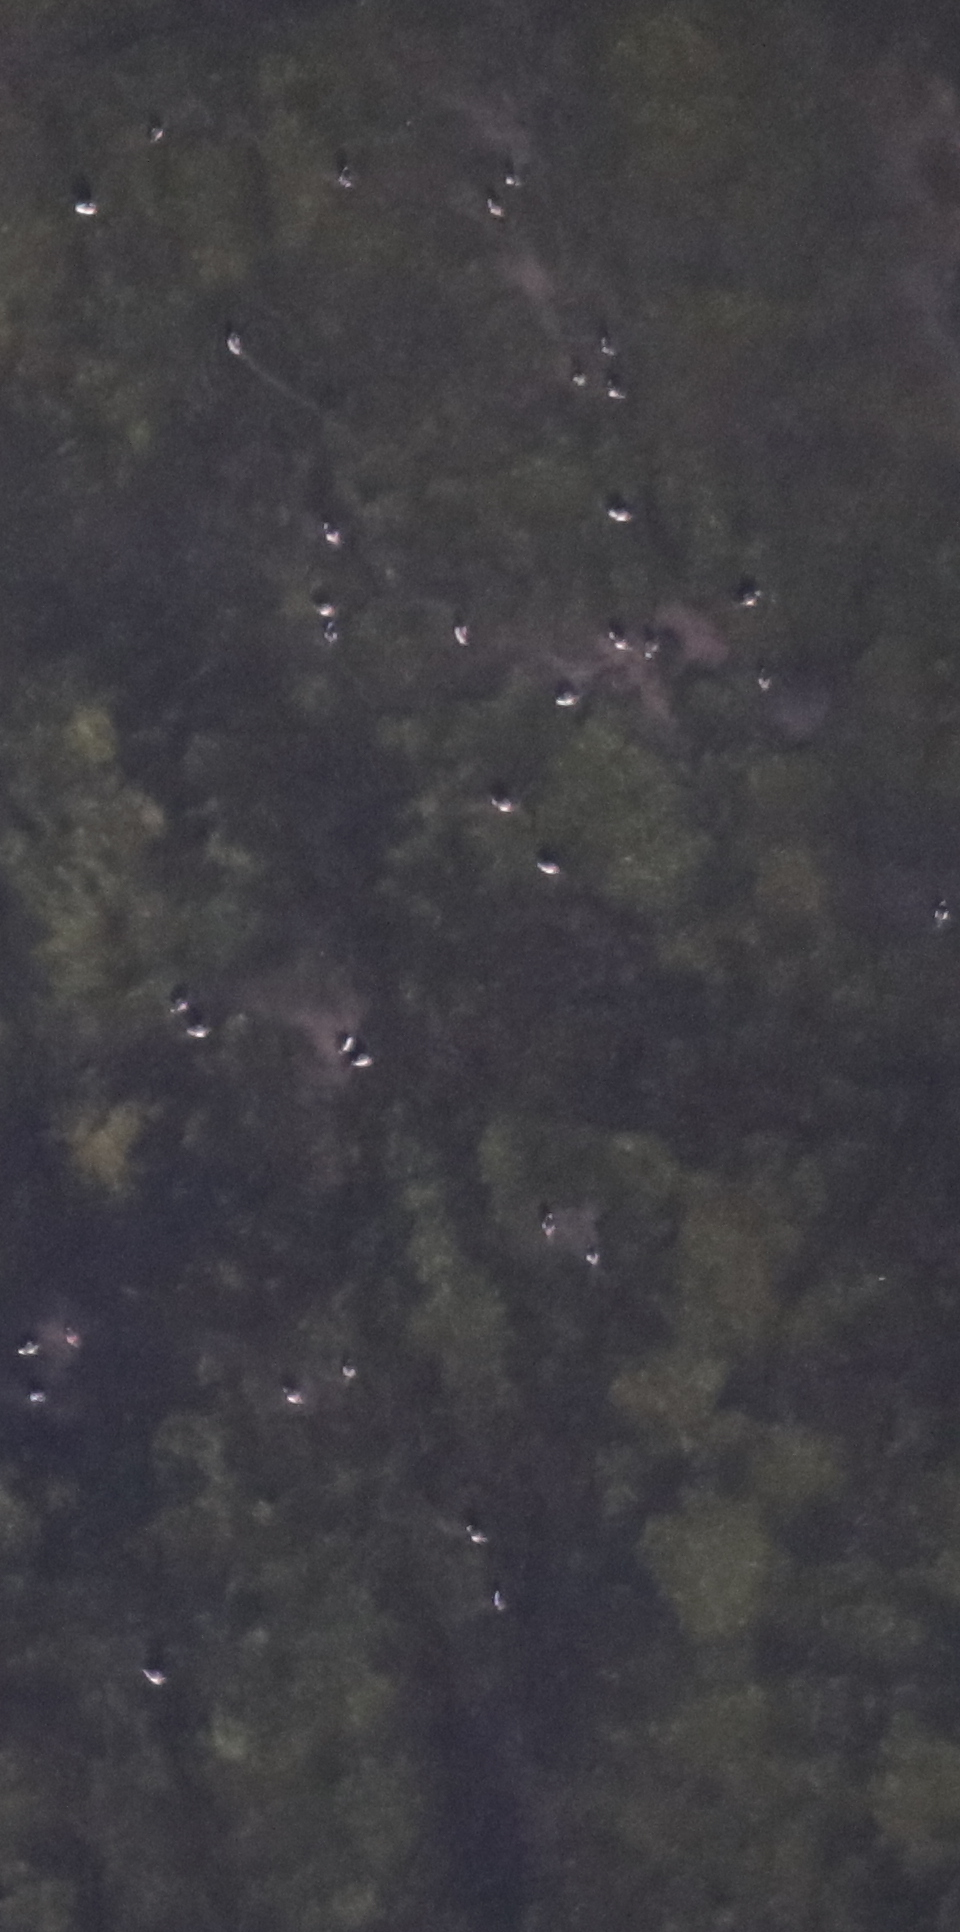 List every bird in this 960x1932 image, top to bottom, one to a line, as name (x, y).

brant (161, 120)
brant (353, 172)
brant (519, 177)
brant (498, 207)
brant (79, 220)
brant (241, 345)
brant (606, 345)
brant (578, 374)
brant (618, 387)
brant (620, 519)
brant (339, 531)
brant (749, 597)
brant (322, 608)
brant (333, 633)
brant (459, 637)
brant (648, 638)
brant (617, 644)
brant (762, 676)
brant (567, 698)
brant (501, 801)
brant (553, 862)
brant (952, 913)
brant (180, 1006)
brant (204, 1035)
brant (348, 1036)
brant (361, 1054)
brant (545, 1222)
brant (591, 1249)
brant (61, 1339)
brant (28, 1346)
brant (344, 1368)
brant (294, 1397)
brant (43, 1403)
brant (476, 1539)
brant (498, 1595)
brant (156, 1670)